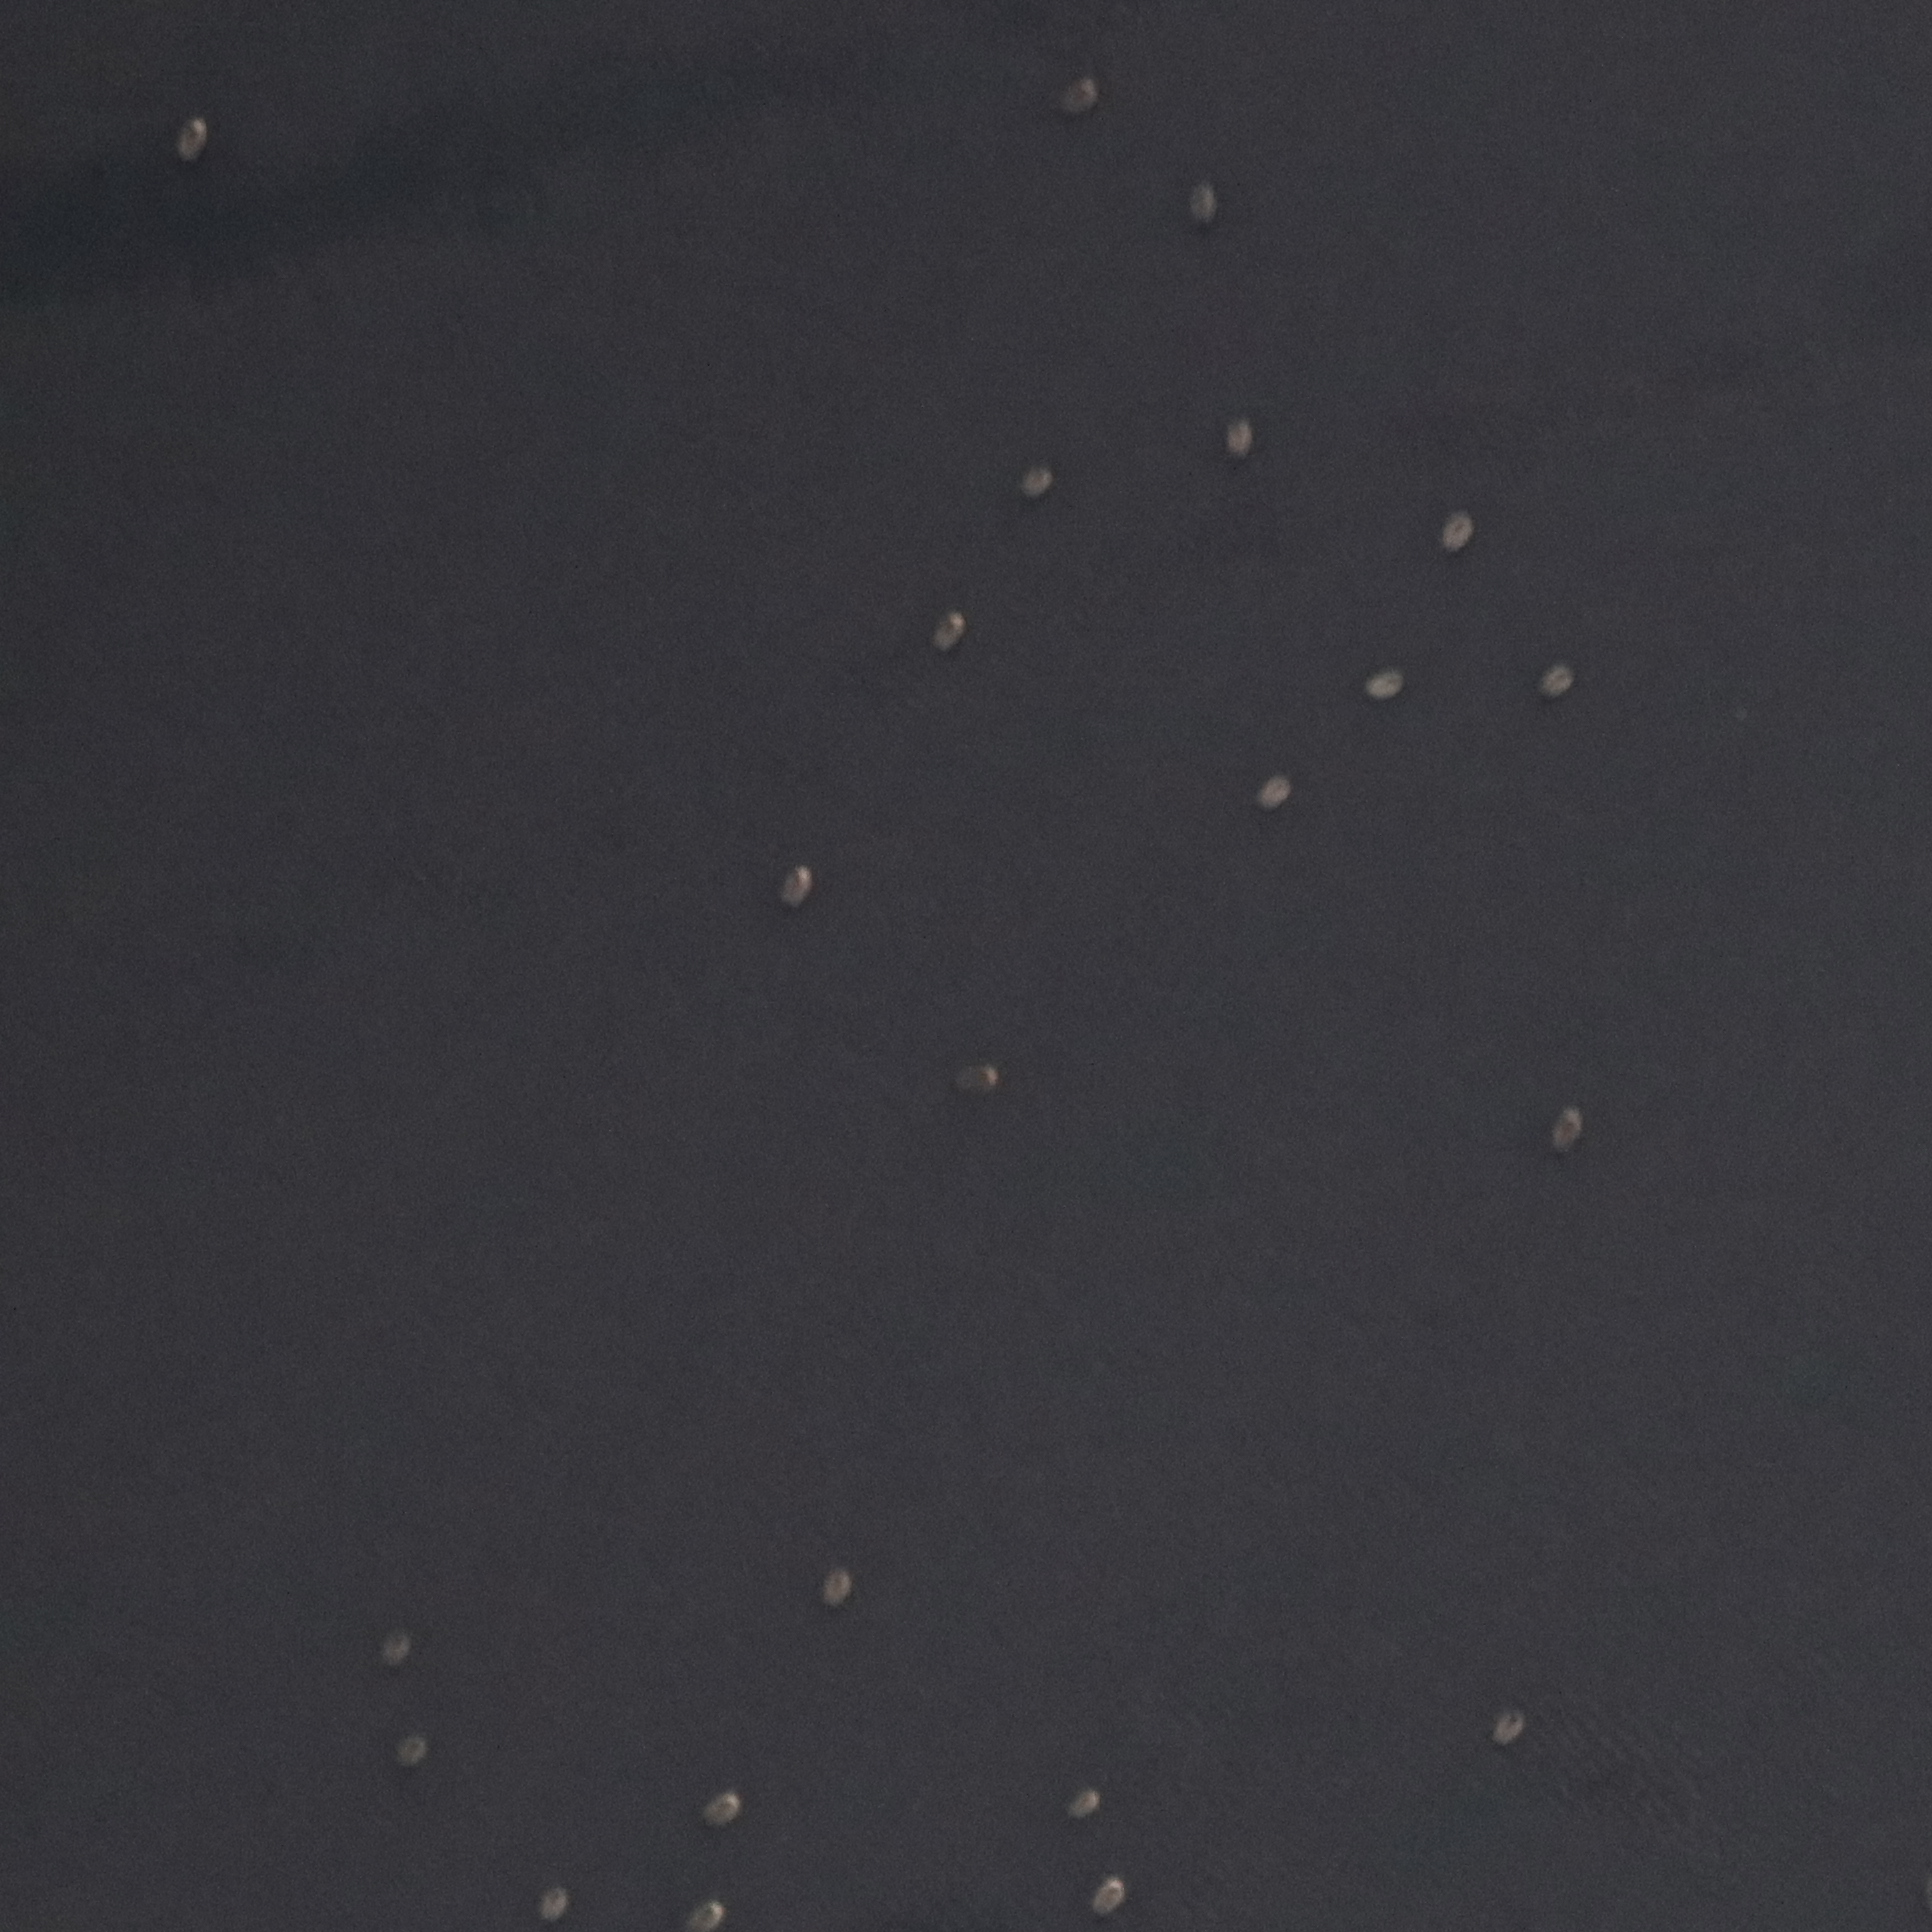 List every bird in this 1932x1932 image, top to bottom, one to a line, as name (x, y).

Canada goose (1084, 99)
Canada goose (192, 139)
Canada goose (1201, 204)
Canada goose (1236, 441)
Canada goose (1033, 479)
Canada goose (1460, 534)
Canada goose (951, 632)
Canada goose (1554, 675)
Canada goose (1385, 683)
Canada goose (1271, 793)
Canada goose (795, 886)
Canada goose (975, 1080)
Canada goose (1568, 1133)
Canada goose (838, 1589)
Canada goose (398, 1646)
Canada goose (1506, 1730)
Canada goose (407, 1751)
Canada goose (1085, 1804)
Canada goose (720, 1810)
Canada goose (1107, 1901)
Canada goose (550, 1908)
Canada goose (703, 1920)